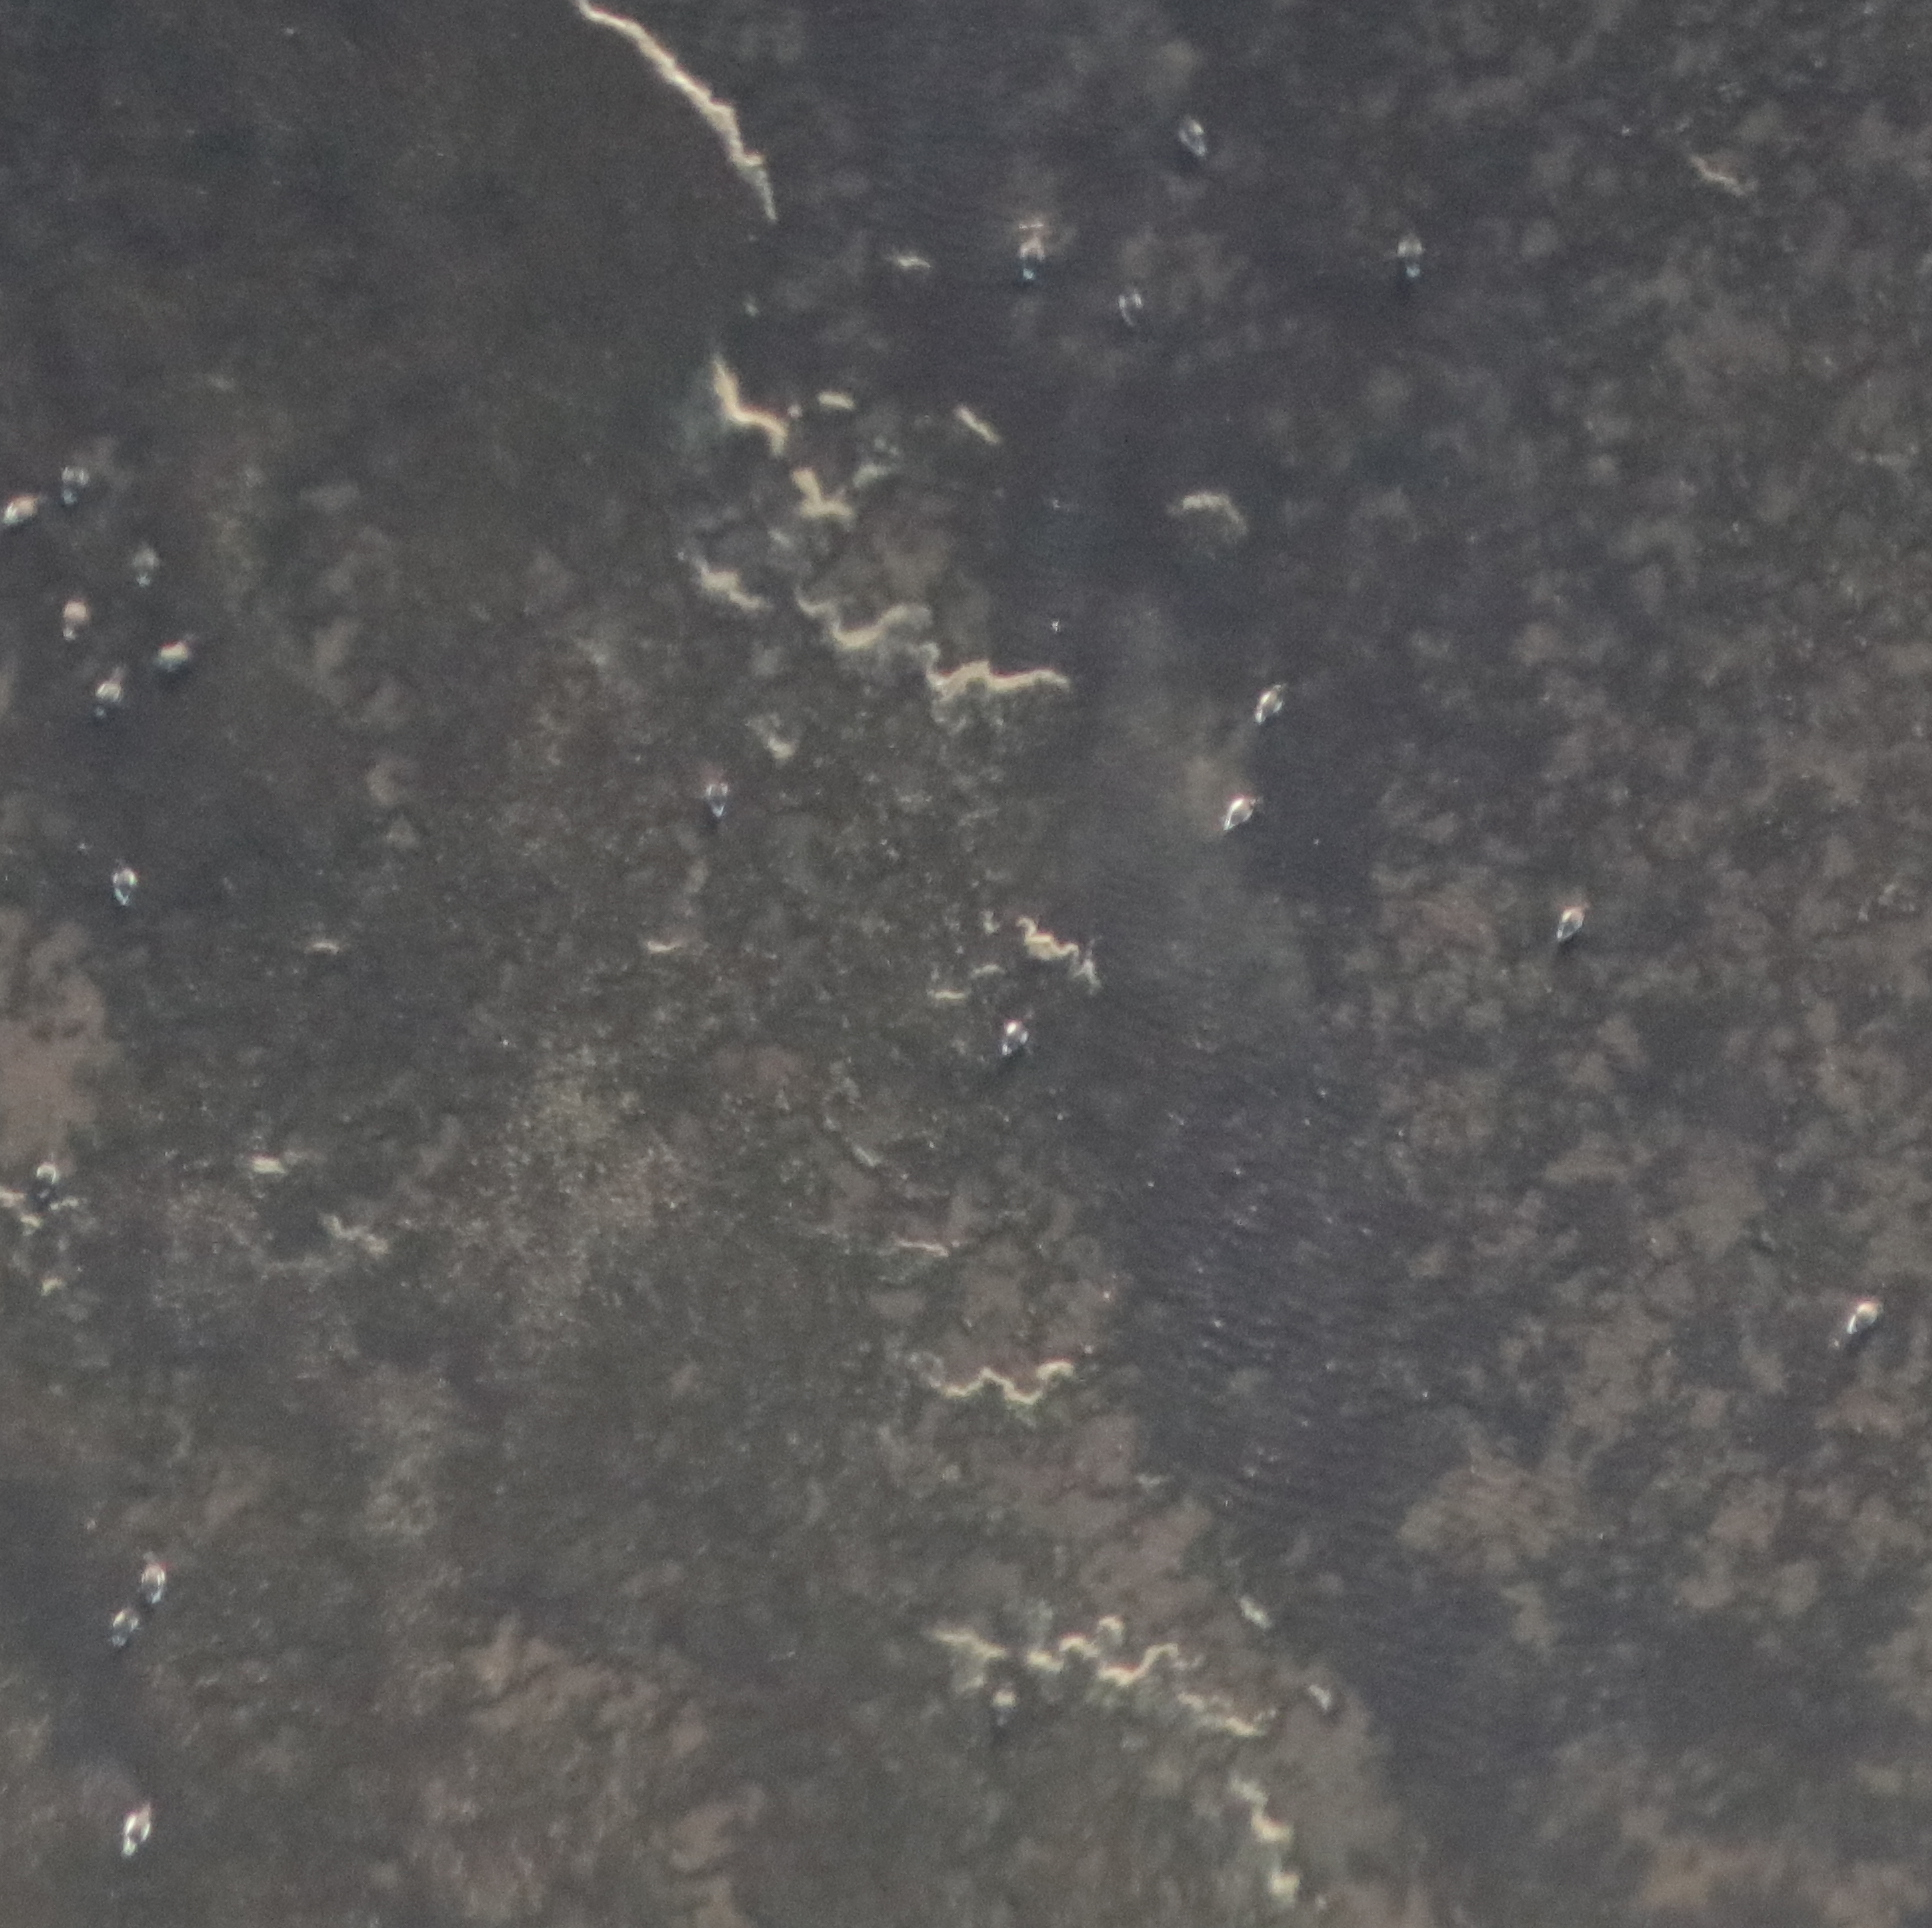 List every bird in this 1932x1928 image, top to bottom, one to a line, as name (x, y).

brant (1194, 136)
brant (1414, 257)
brant (1032, 261)
brant (1126, 309)
brant (77, 478)
brant (13, 507)
brant (153, 568)
brant (79, 619)
brant (170, 660)
brant (107, 694)
brant (1271, 704)
brant (716, 798)
brant (1242, 812)
brant (124, 881)
brant (1572, 921)
brant (1016, 1035)
brant (42, 1178)
brant (1862, 1318)
brant (155, 1576)
brant (124, 1623)
brant (139, 1827)